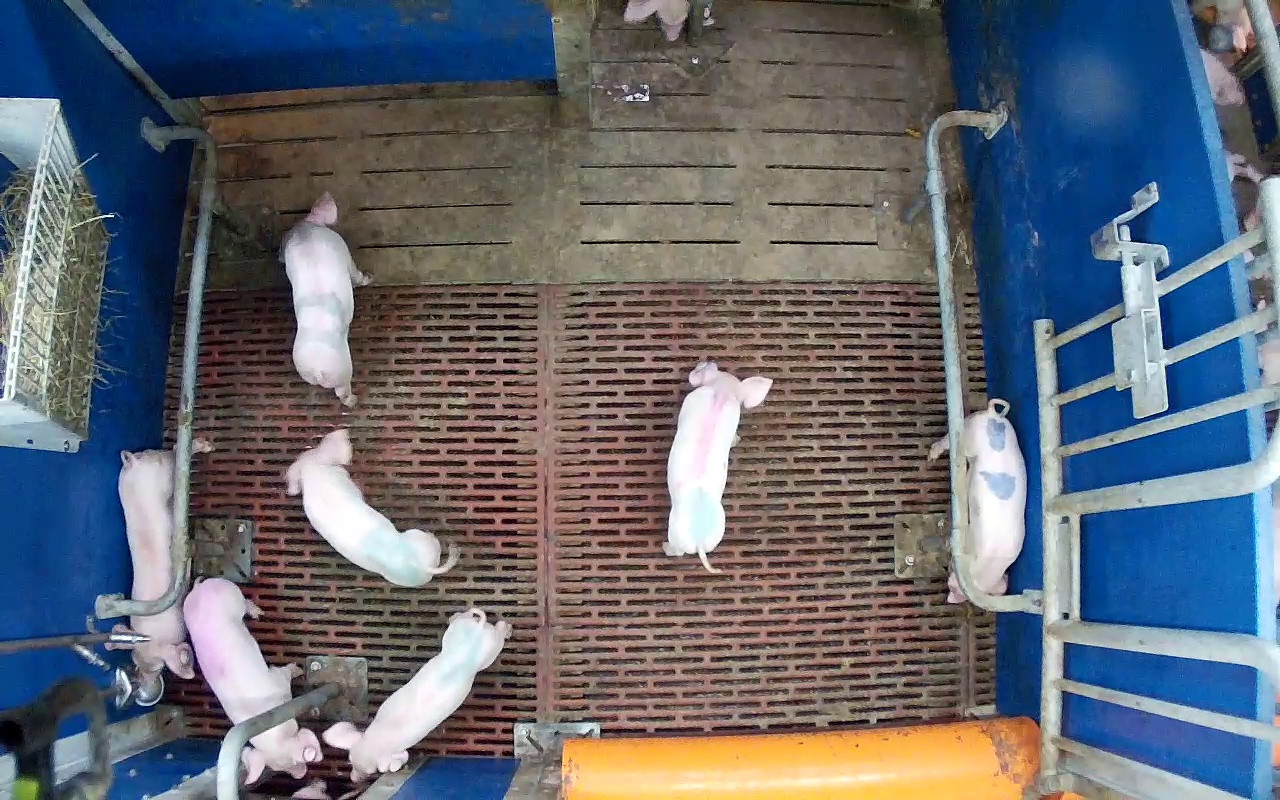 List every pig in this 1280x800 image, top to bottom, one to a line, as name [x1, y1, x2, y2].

pig [623, 0, 718, 43]
pig [277, 191, 372, 408]
pig [665, 360, 775, 573]
pig [929, 397, 1025, 605]
pig [283, 430, 457, 587]
pig [102, 437, 214, 680]
pig [183, 576, 323, 785]
pig [325, 609, 514, 785]